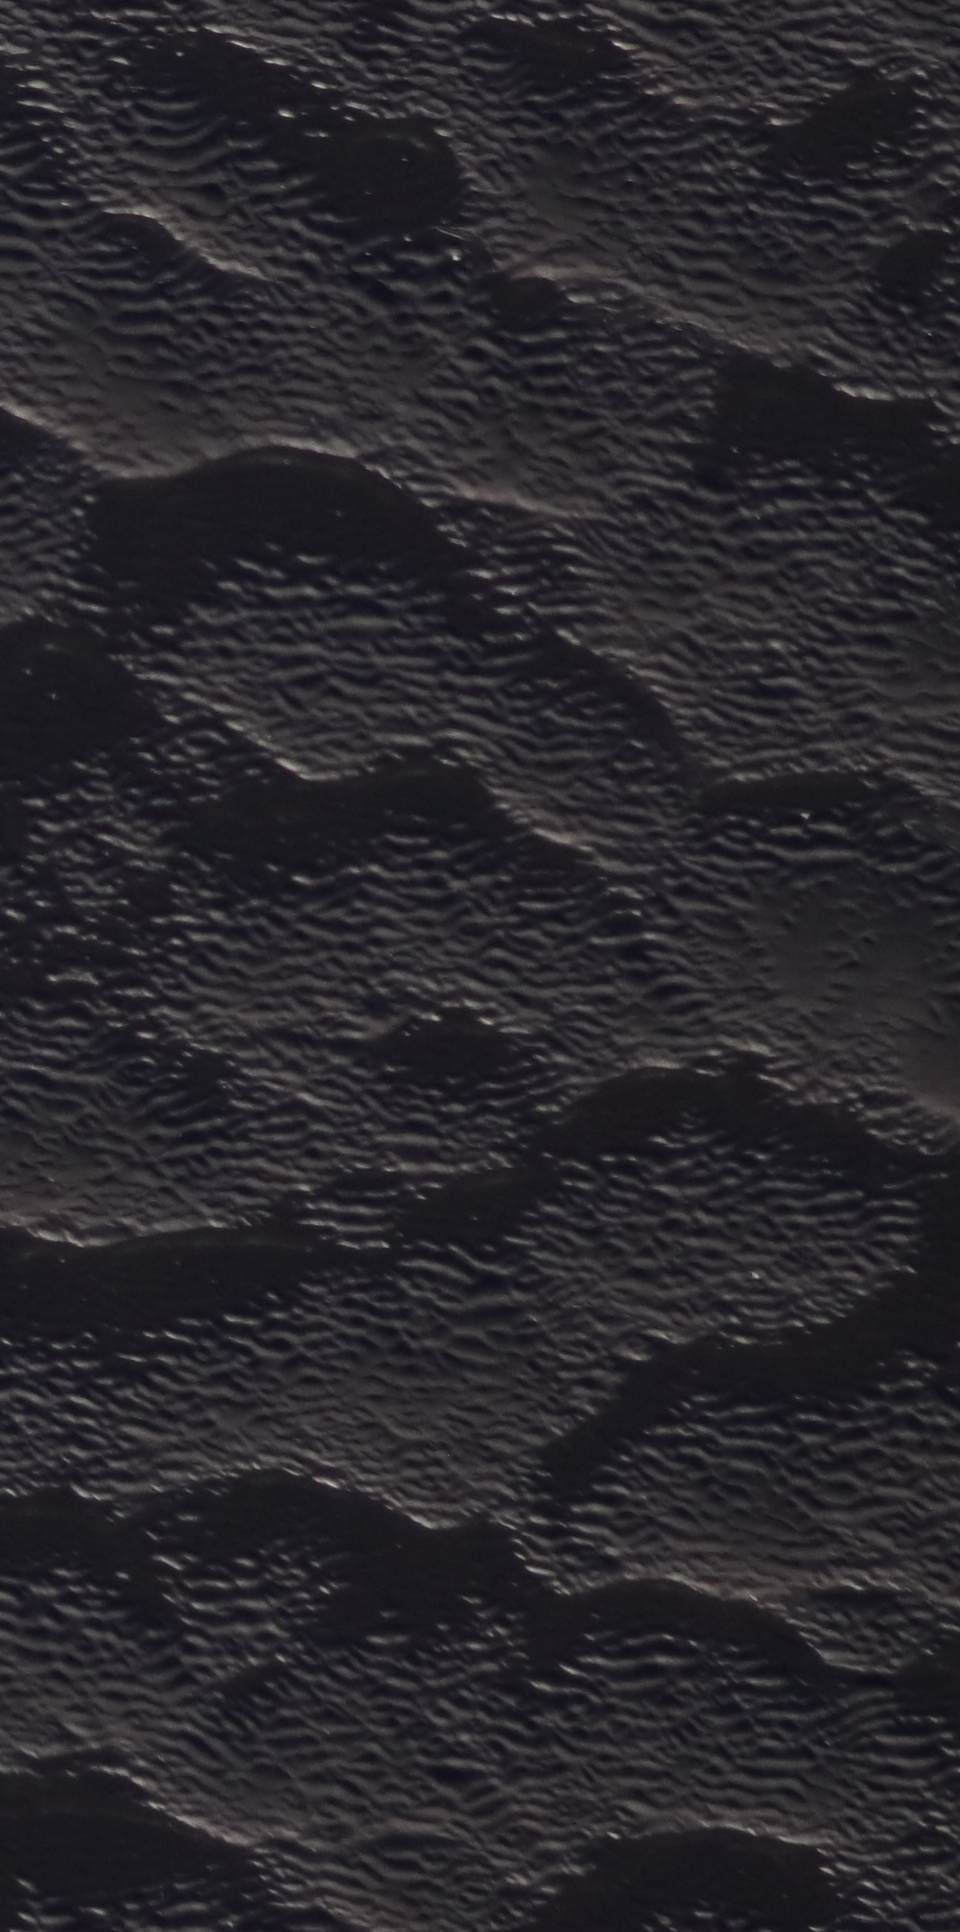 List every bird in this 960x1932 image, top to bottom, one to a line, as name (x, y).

None